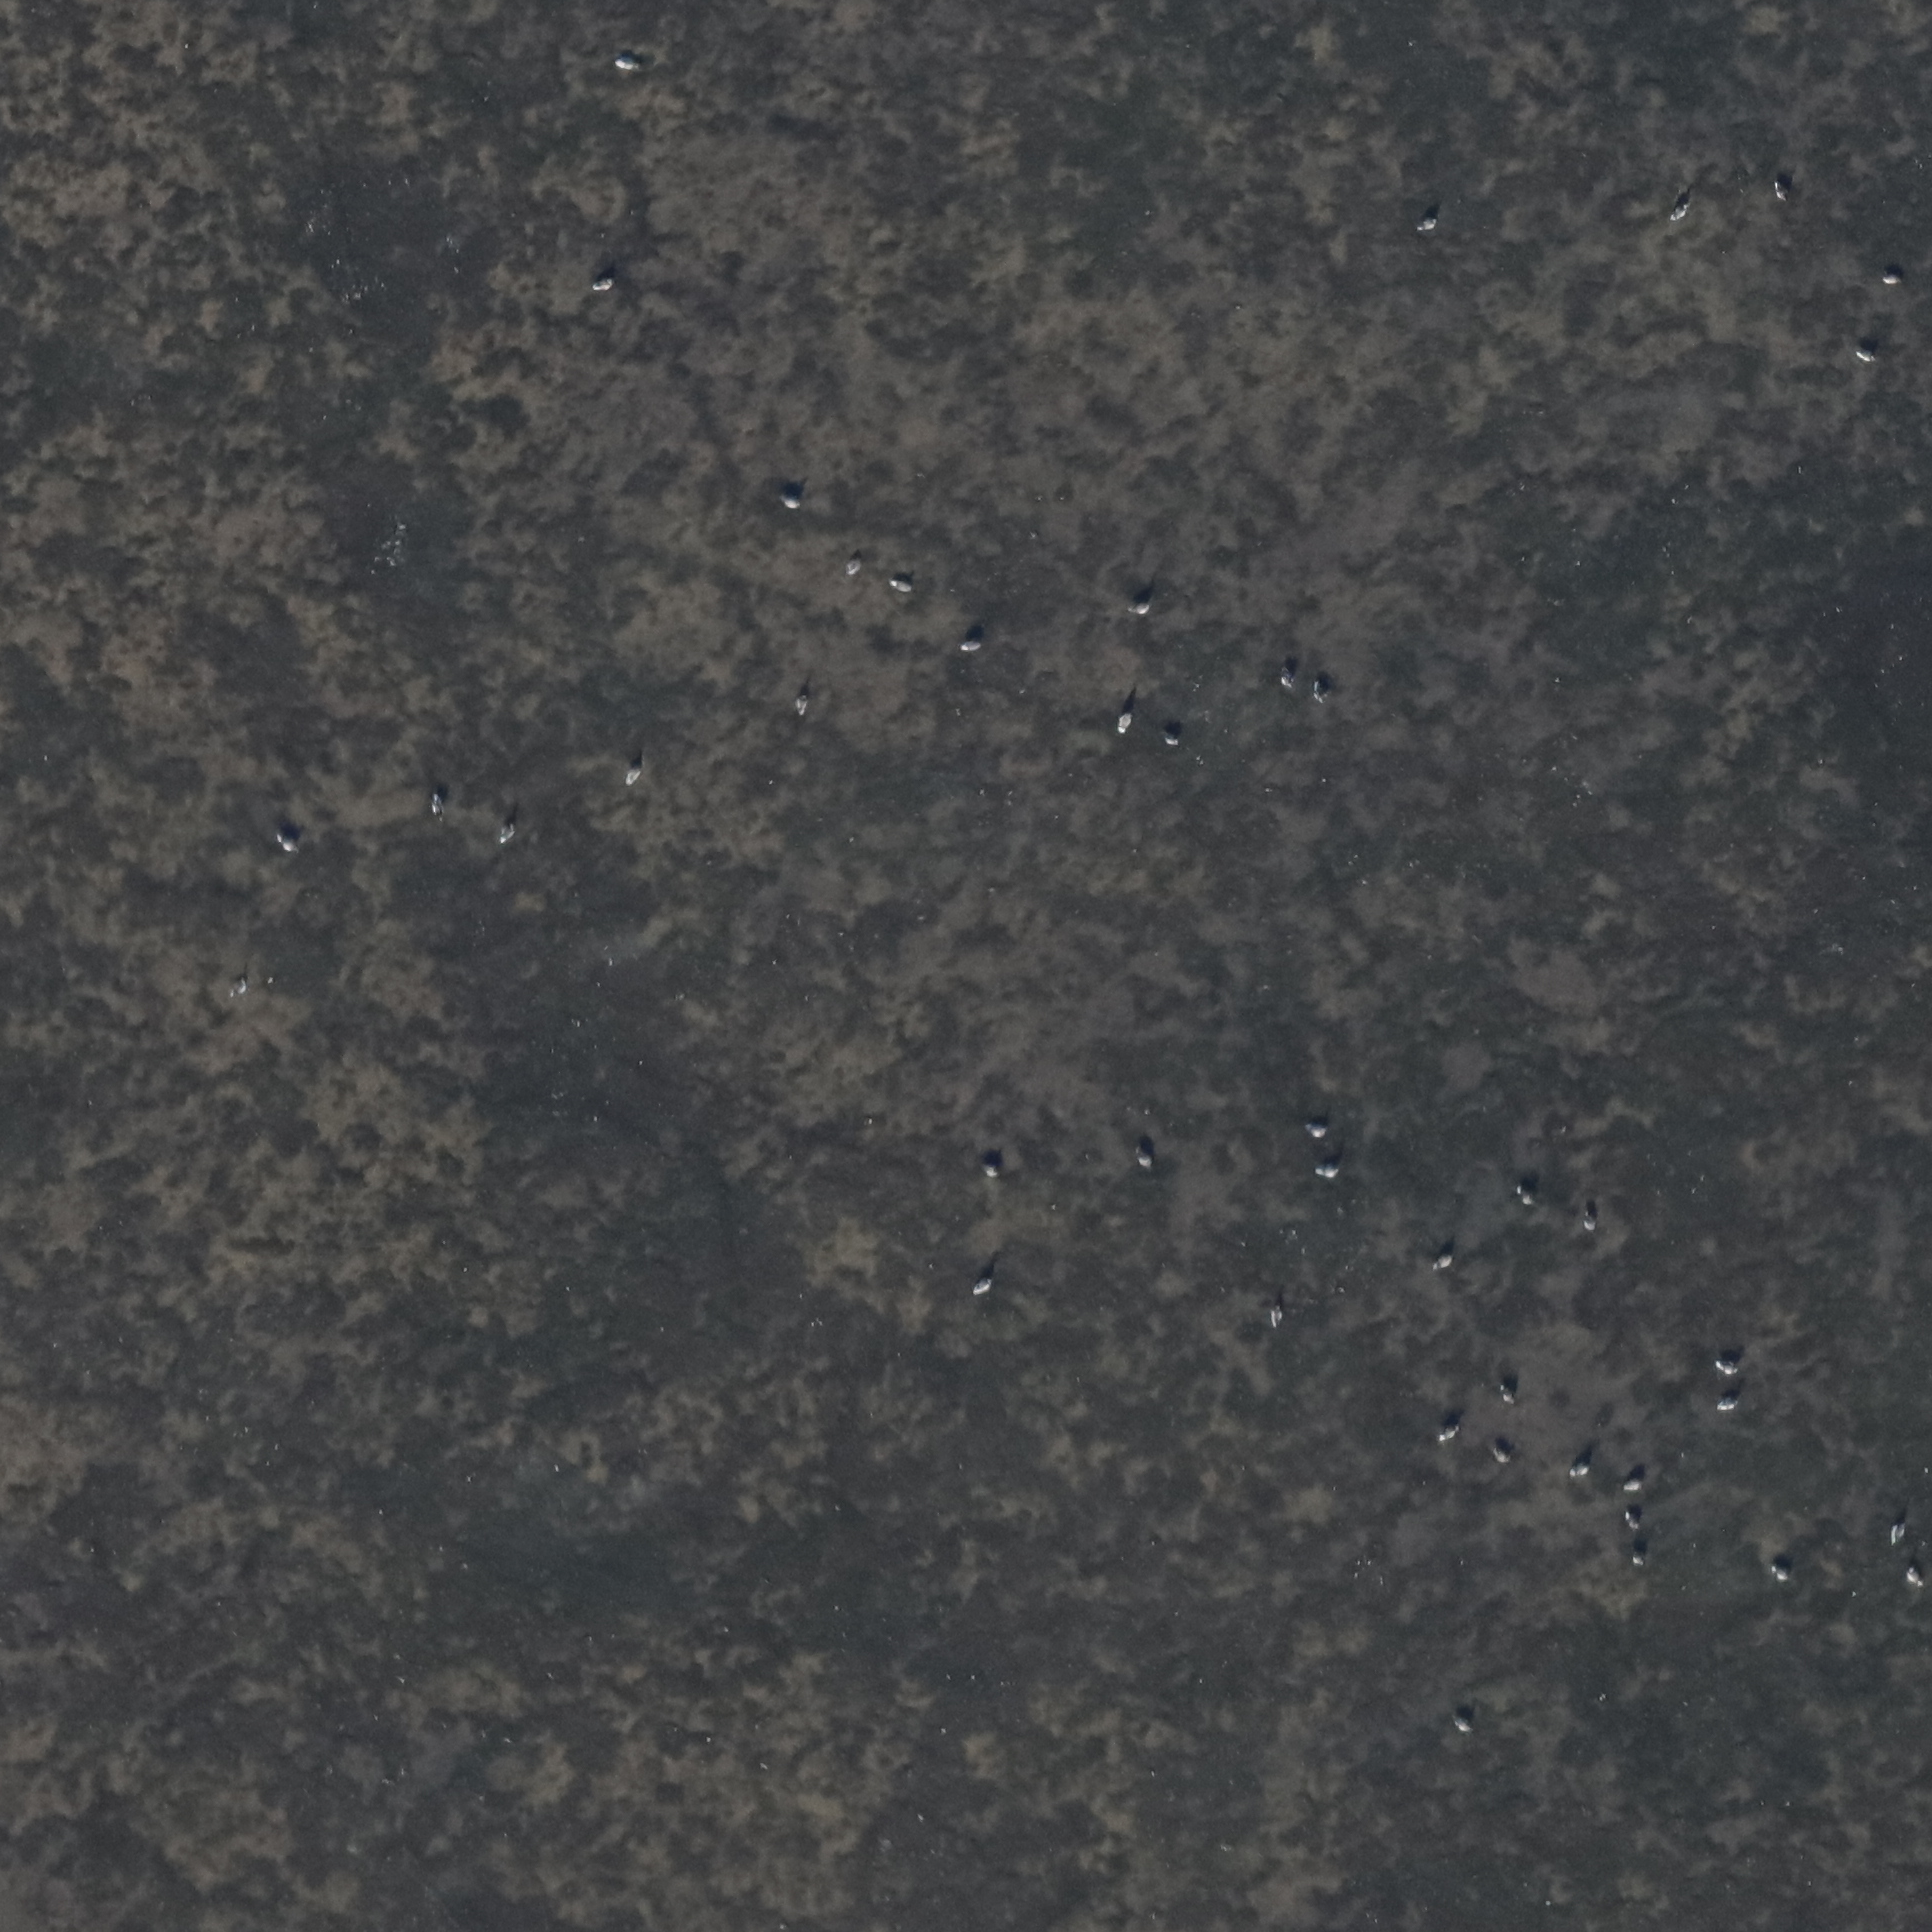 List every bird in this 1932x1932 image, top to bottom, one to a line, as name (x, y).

brant (627, 64)
brant (1782, 191)
brant (1679, 211)
brant (1429, 225)
brant (1892, 278)
brant (603, 282)
brant (1867, 354)
Canada goose (787, 503)
Canada goose (852, 562)
Canada goose (903, 587)
Canada goose (1142, 609)
Canada goose (969, 643)
brant (1291, 678)
brant (1321, 690)
brant (802, 703)
Canada goose (1127, 722)
Canada goose (1172, 738)
brant (632, 777)
brant (437, 807)
brant (508, 830)
brant (289, 844)
brant (241, 985)
brant (1316, 1130)
brant (1144, 1157)
brant (1324, 1167)
brant (990, 1170)
brant (1524, 1194)
brant (1590, 1221)
brant (1444, 1261)
brant (983, 1284)
brant (1277, 1315)
brant (1726, 1366)
brant (1507, 1395)
brant (1728, 1402)
brant (1450, 1432)
brant (1500, 1454)
brant (1579, 1470)
brant (1632, 1484)
brant (1633, 1520)
brant (1898, 1532)
brant (1639, 1558)
brant (1781, 1574)
brant (1915, 1576)
brant (1464, 1724)